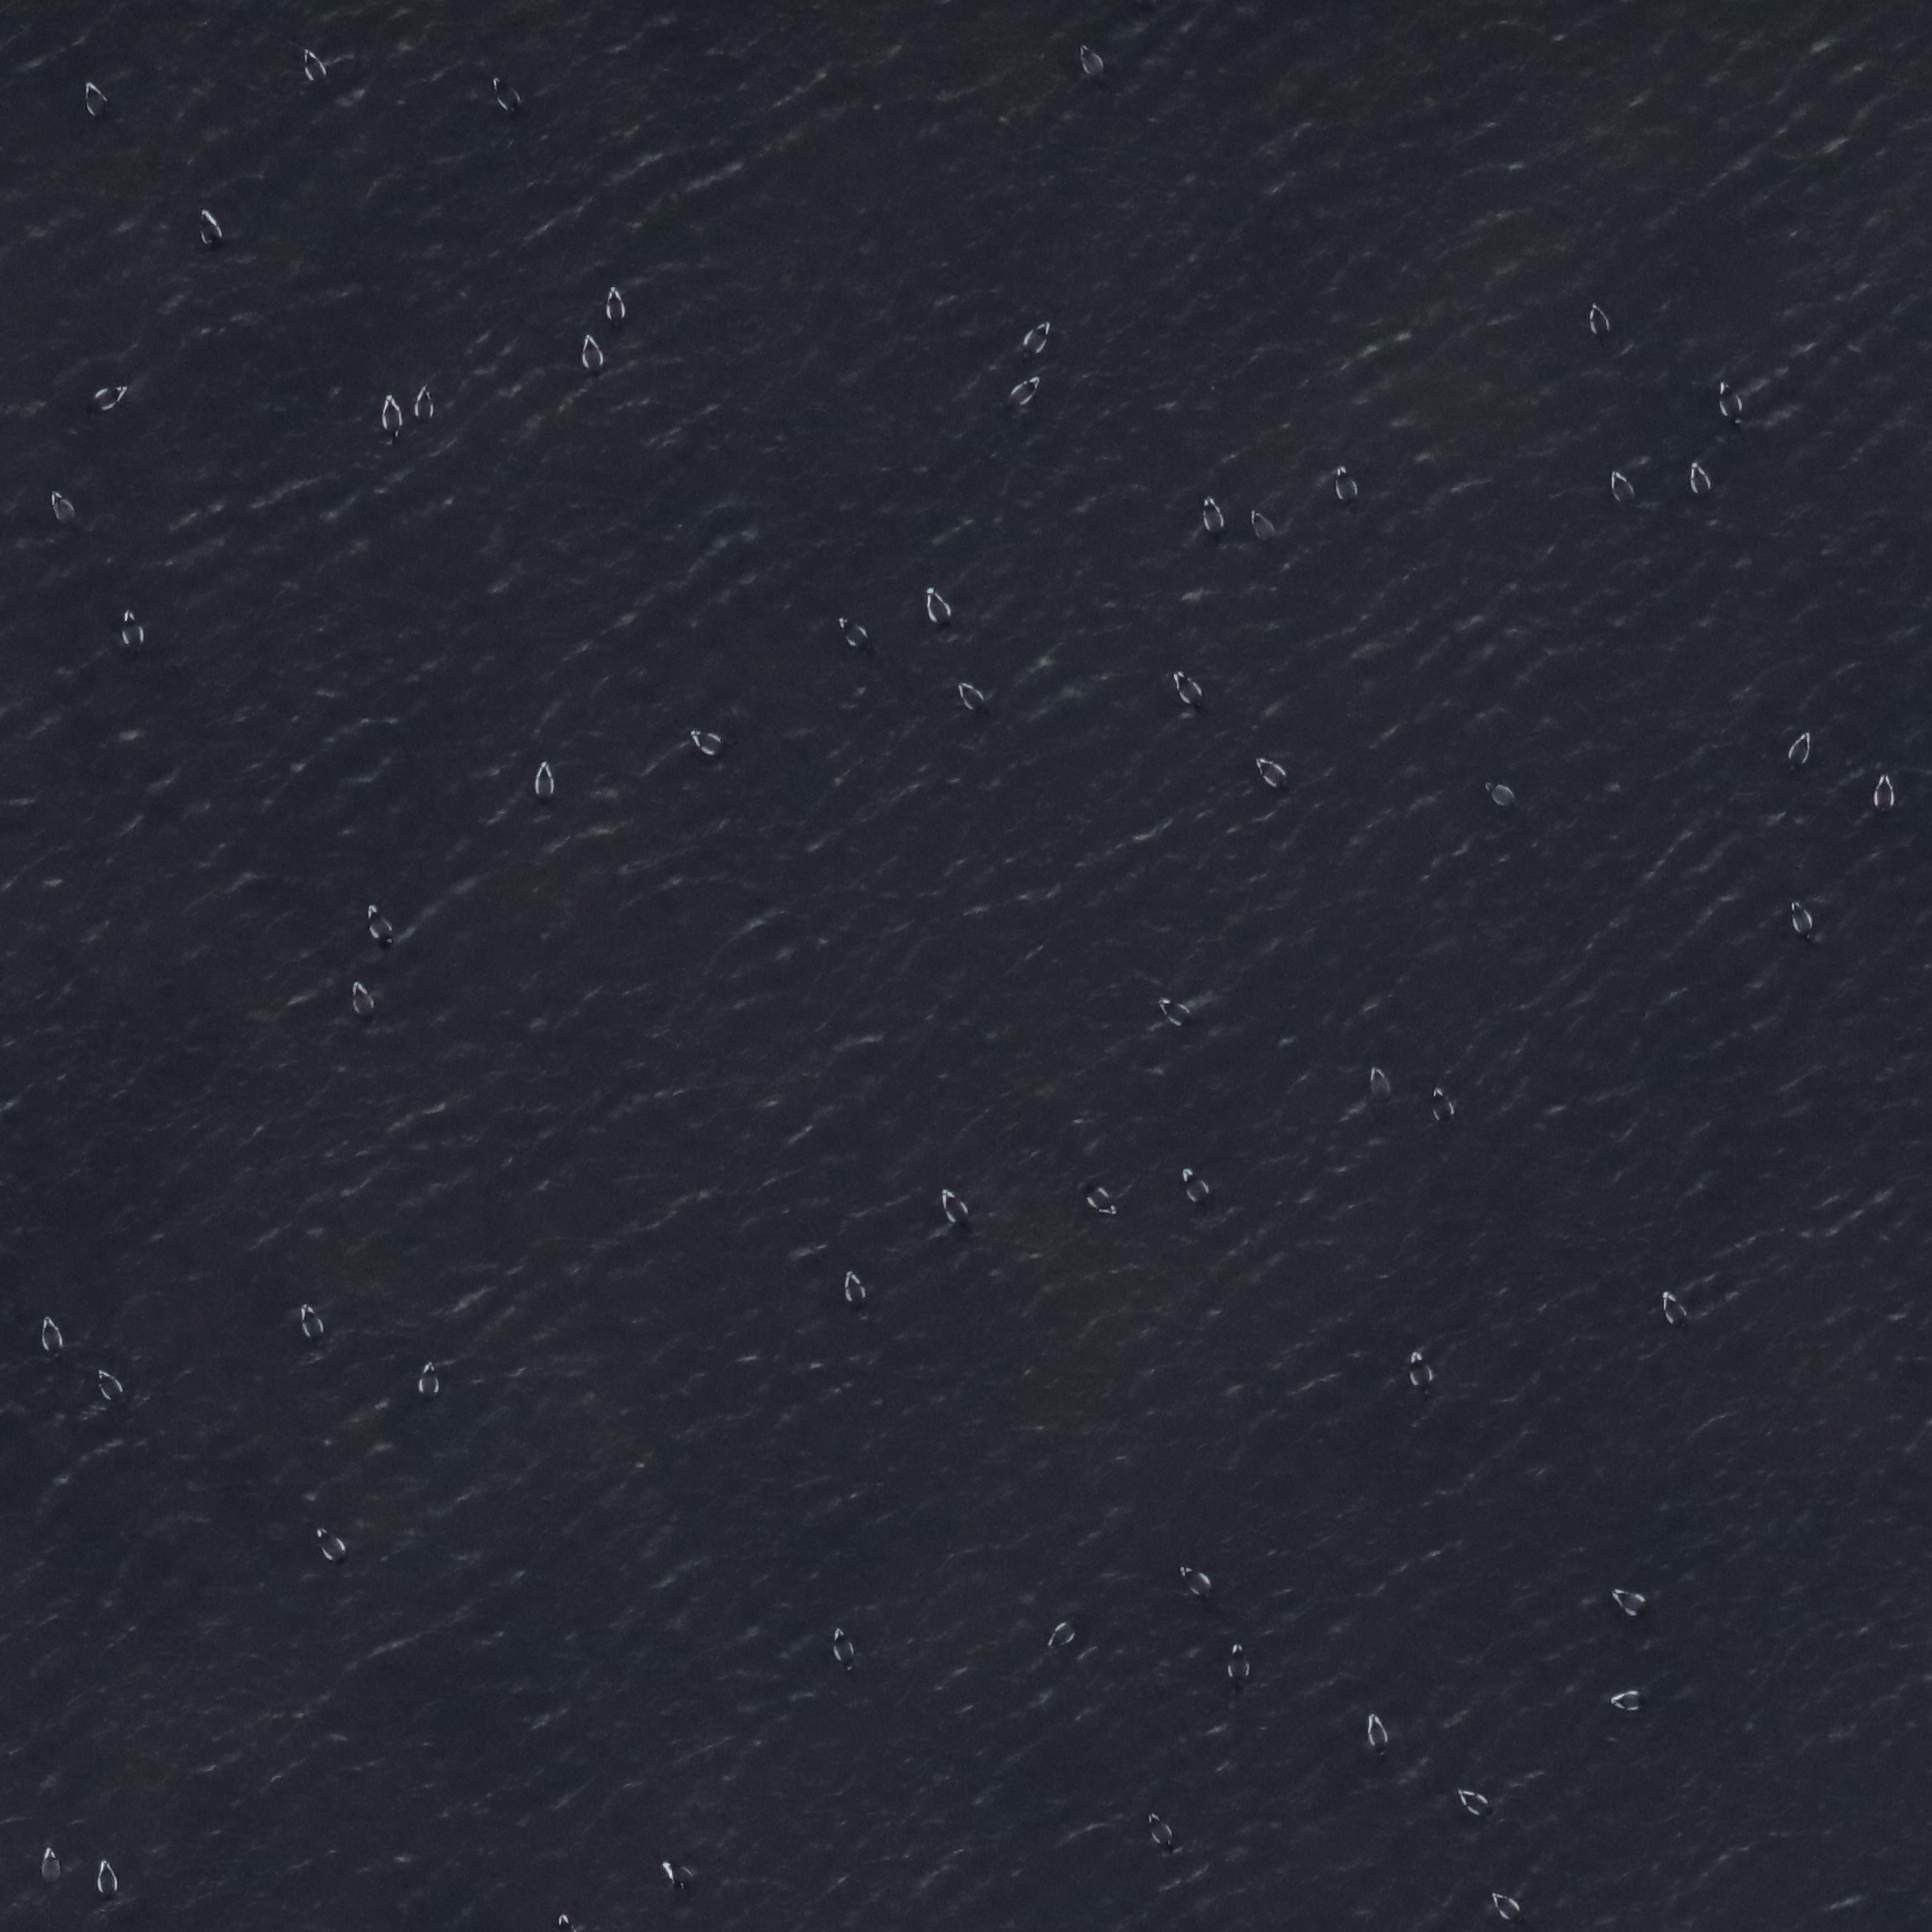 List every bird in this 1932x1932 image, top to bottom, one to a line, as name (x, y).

brant (1091, 64)
brant (314, 69)
brant (508, 94)
brant (98, 100)
brant (211, 229)
brant (615, 304)
brant (1599, 323)
brant (1035, 341)
brant (592, 356)
brant (1022, 395)
brant (109, 399)
brant (1730, 399)
brant (424, 407)
brant (390, 415)
brant (1702, 480)
brant (1342, 488)
brant (1620, 489)
brant (62, 510)
brant (1213, 518)
brant (1263, 530)
brant (938, 611)
brant (129, 629)
brant (854, 634)
brant (1188, 692)
brant (970, 698)
brant (708, 743)
brant (1799, 750)
brant (1273, 774)
brant (543, 785)
brant (1884, 795)
brant (1503, 797)
brant (1803, 920)
brant (382, 928)
brant (363, 1002)
brant (1174, 1008)
brant (1382, 1085)
brant (1441, 1106)
brant (1196, 1186)
brant (1102, 1197)
brant (954, 1209)
brant (854, 1289)
brant (1675, 1314)
brant (312, 1325)
brant (53, 1337)
brant (1420, 1373)
brant (429, 1380)
brant (109, 1387)
brant (332, 1546)
brant (1195, 1583)
brant (1632, 1602)
brant (1064, 1634)
brant (842, 1647)
brant (1241, 1665)
brant (1628, 1701)
brant (1378, 1734)
brant (1478, 1804)
brant (1160, 1829)
brant (51, 1867)
brant (677, 1876)
brant (108, 1883)
brant (1506, 1906)